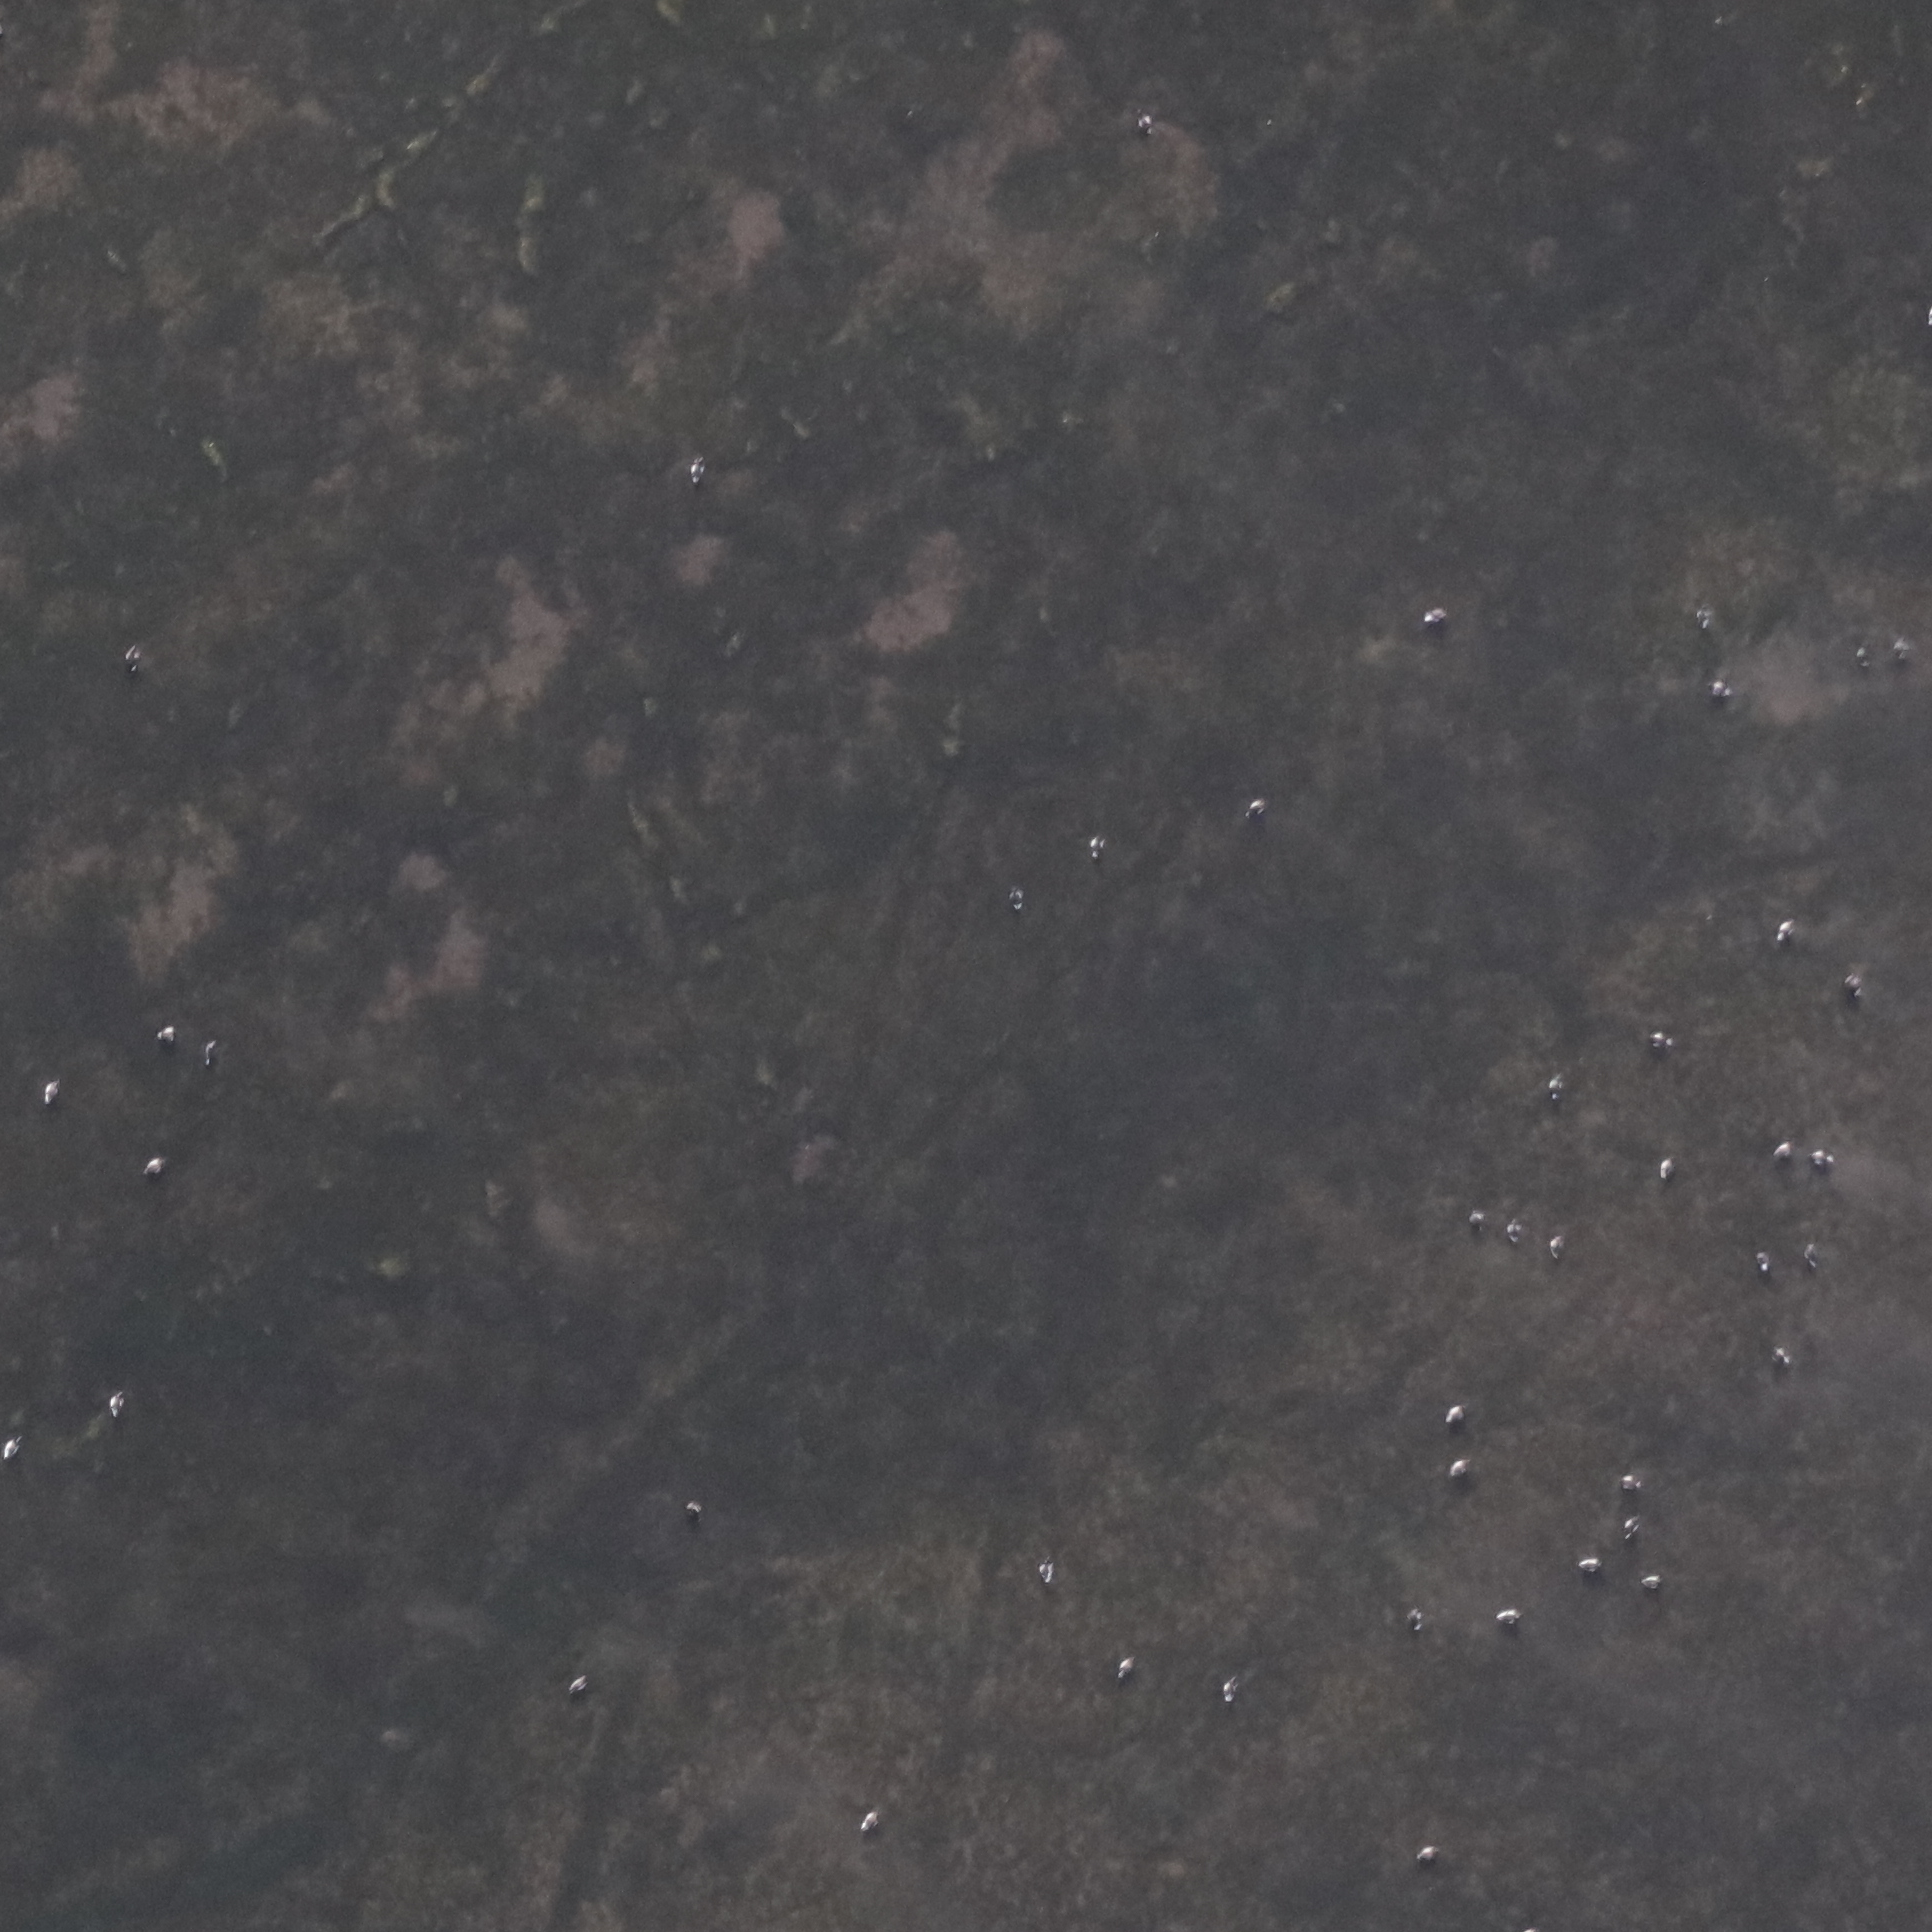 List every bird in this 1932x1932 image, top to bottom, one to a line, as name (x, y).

brant (1144, 124)
brant (693, 469)
brant (1437, 615)
brant (1705, 619)
brant (1902, 650)
brant (1861, 654)
brant (131, 658)
brant (1719, 683)
brant (1258, 808)
brant (1097, 847)
brant (1014, 898)
brant (1784, 931)
brant (1852, 985)
brant (166, 1031)
brant (1658, 1038)
brant (209, 1050)
brant (1555, 1089)
brant (51, 1093)
brant (1785, 1147)
brant (1816, 1155)
brant (154, 1168)
brant (1661, 1170)
brant (1477, 1219)
brant (1513, 1228)
brant (1555, 1249)
brant (1760, 1260)
brant (1809, 1260)
brant (1779, 1353)
brant (116, 1402)
brant (1452, 1415)
brant (10, 1449)
brant (1460, 1466)
brant (1628, 1482)
brant (691, 1508)
brant (1633, 1525)
brant (1586, 1561)
brant (1046, 1570)
brant (1652, 1580)
brant (1506, 1619)
brant (1414, 1620)
brant (1127, 1669)
brant (580, 1685)
brant (1228, 1691)
brant (864, 1824)
brant (1427, 1854)